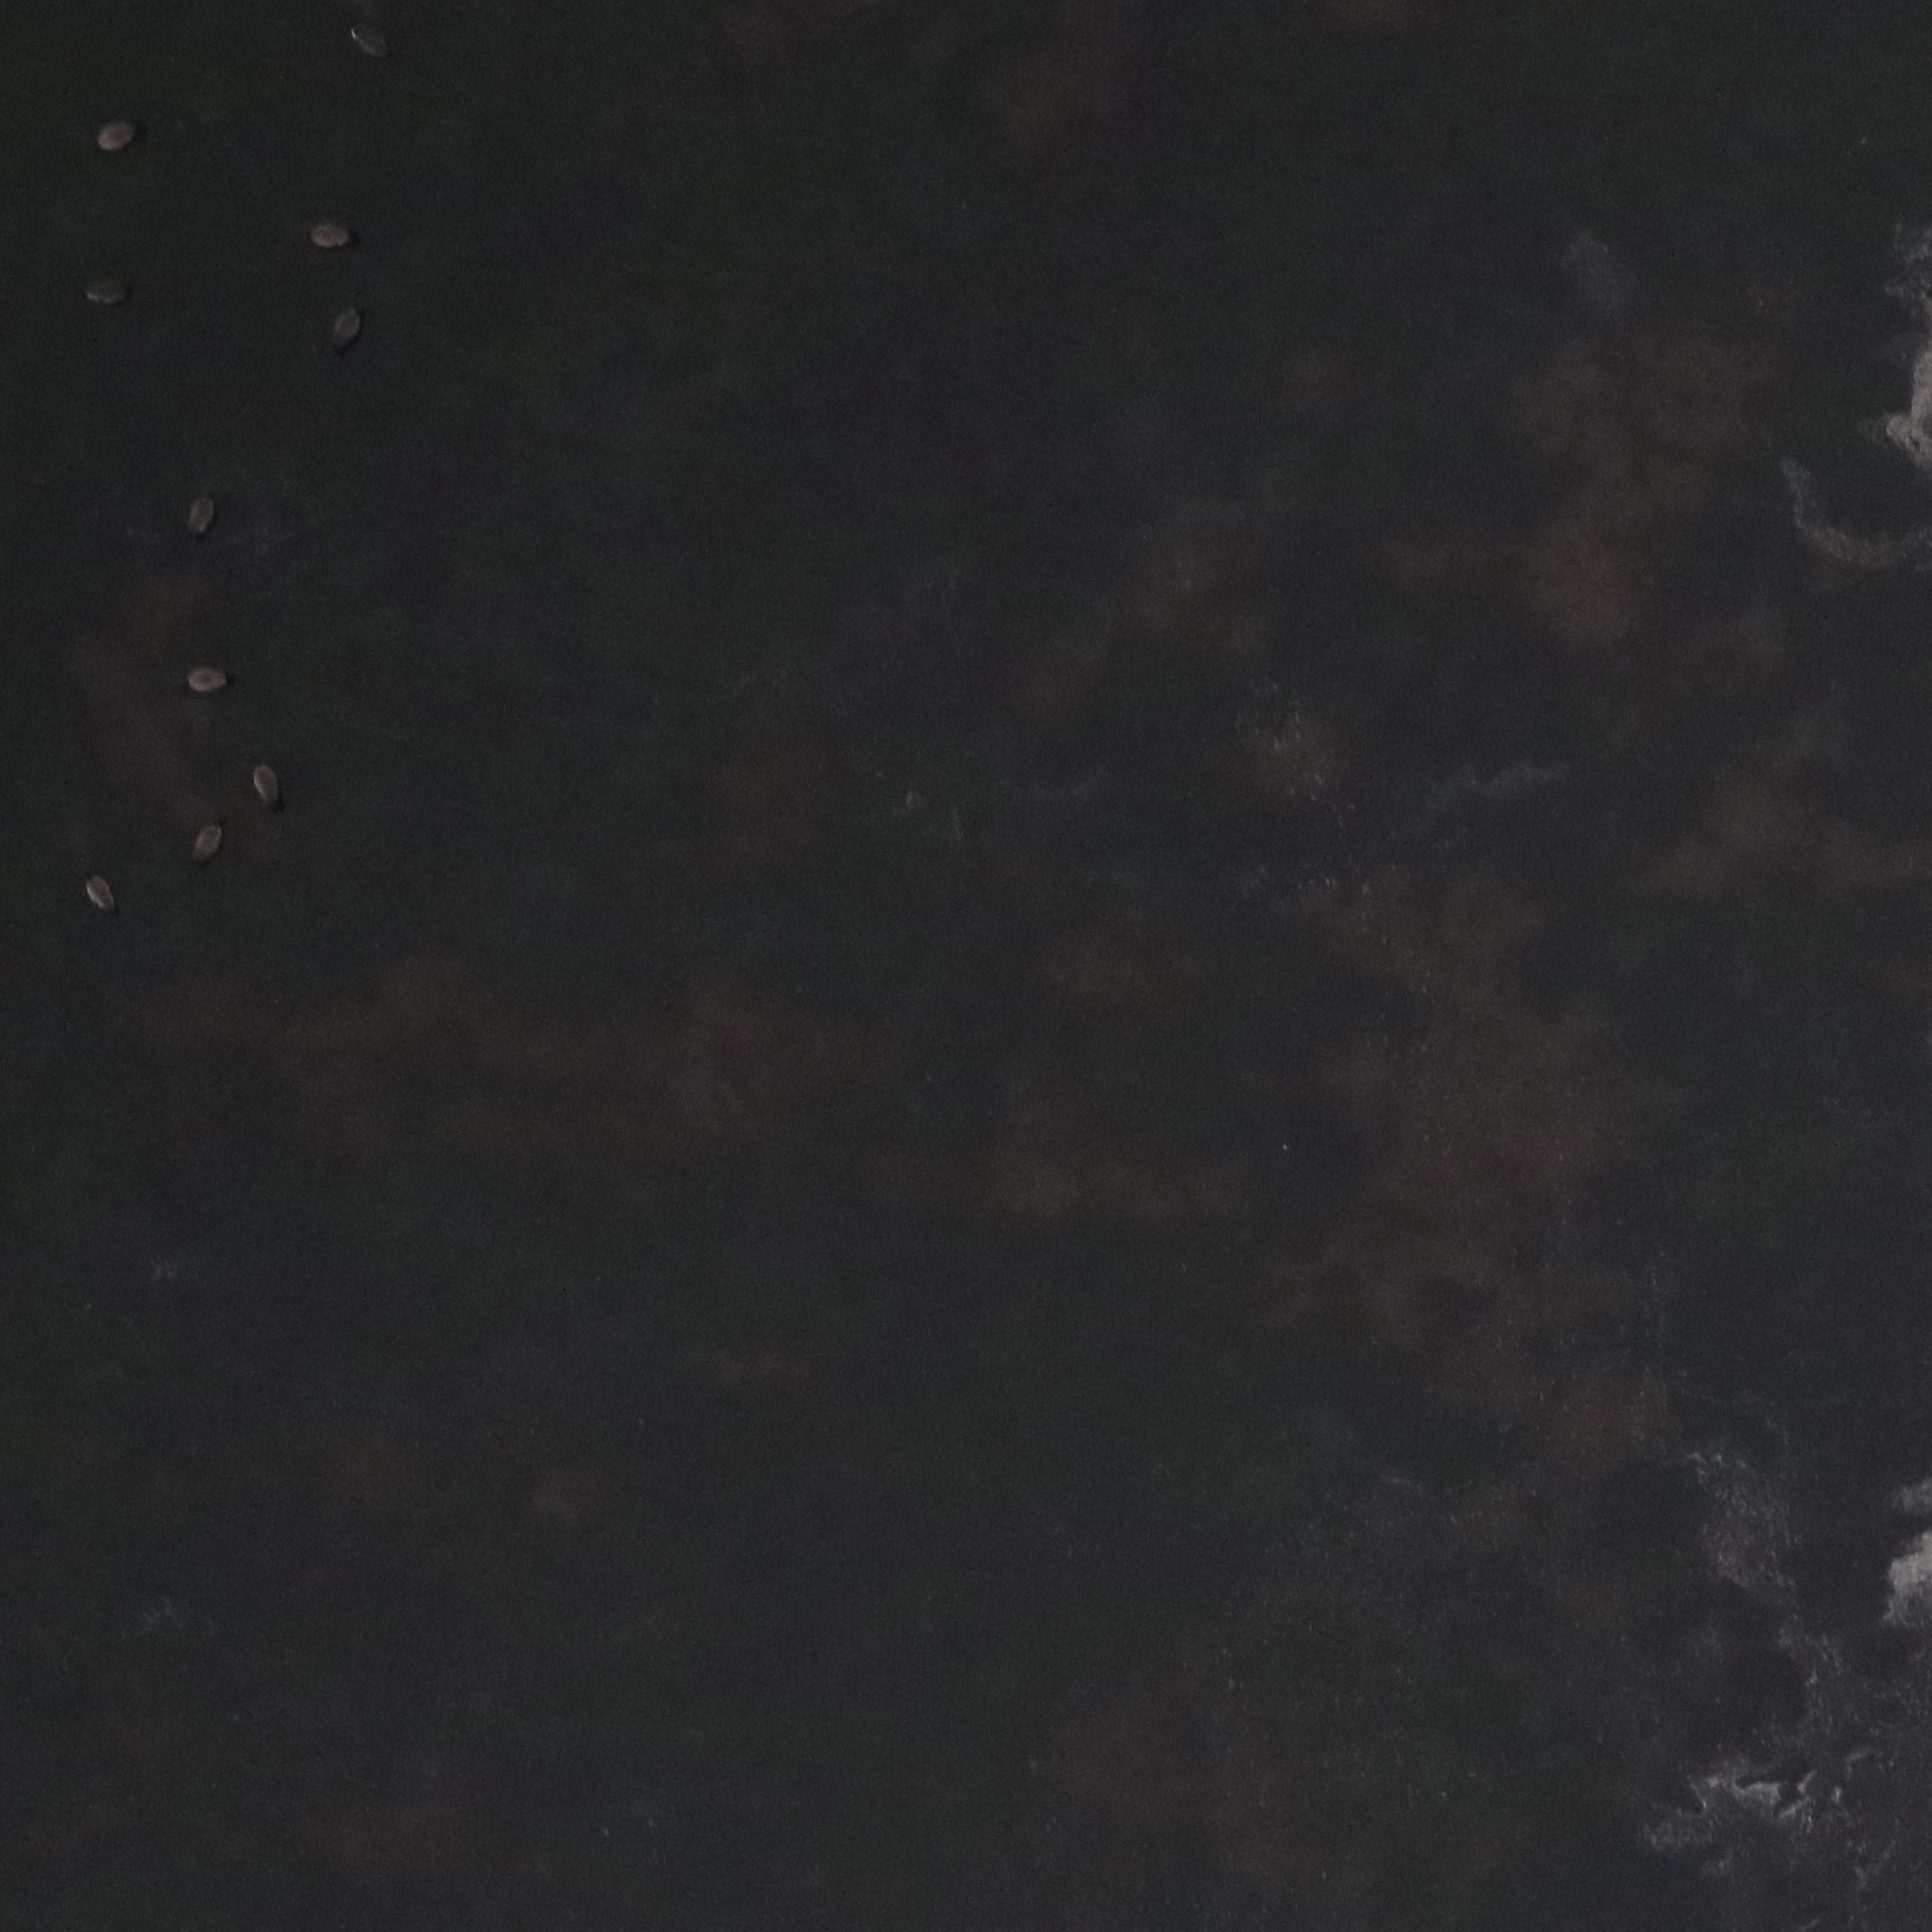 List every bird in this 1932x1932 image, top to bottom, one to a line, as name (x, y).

Canada goose (375, 43)
Canada goose (116, 138)
Canada goose (331, 239)
Canada goose (108, 293)
Canada goose (344, 331)
Canada goose (202, 519)
Canada goose (208, 680)
Canada goose (268, 786)
Canada goose (209, 842)
Canada goose (101, 892)